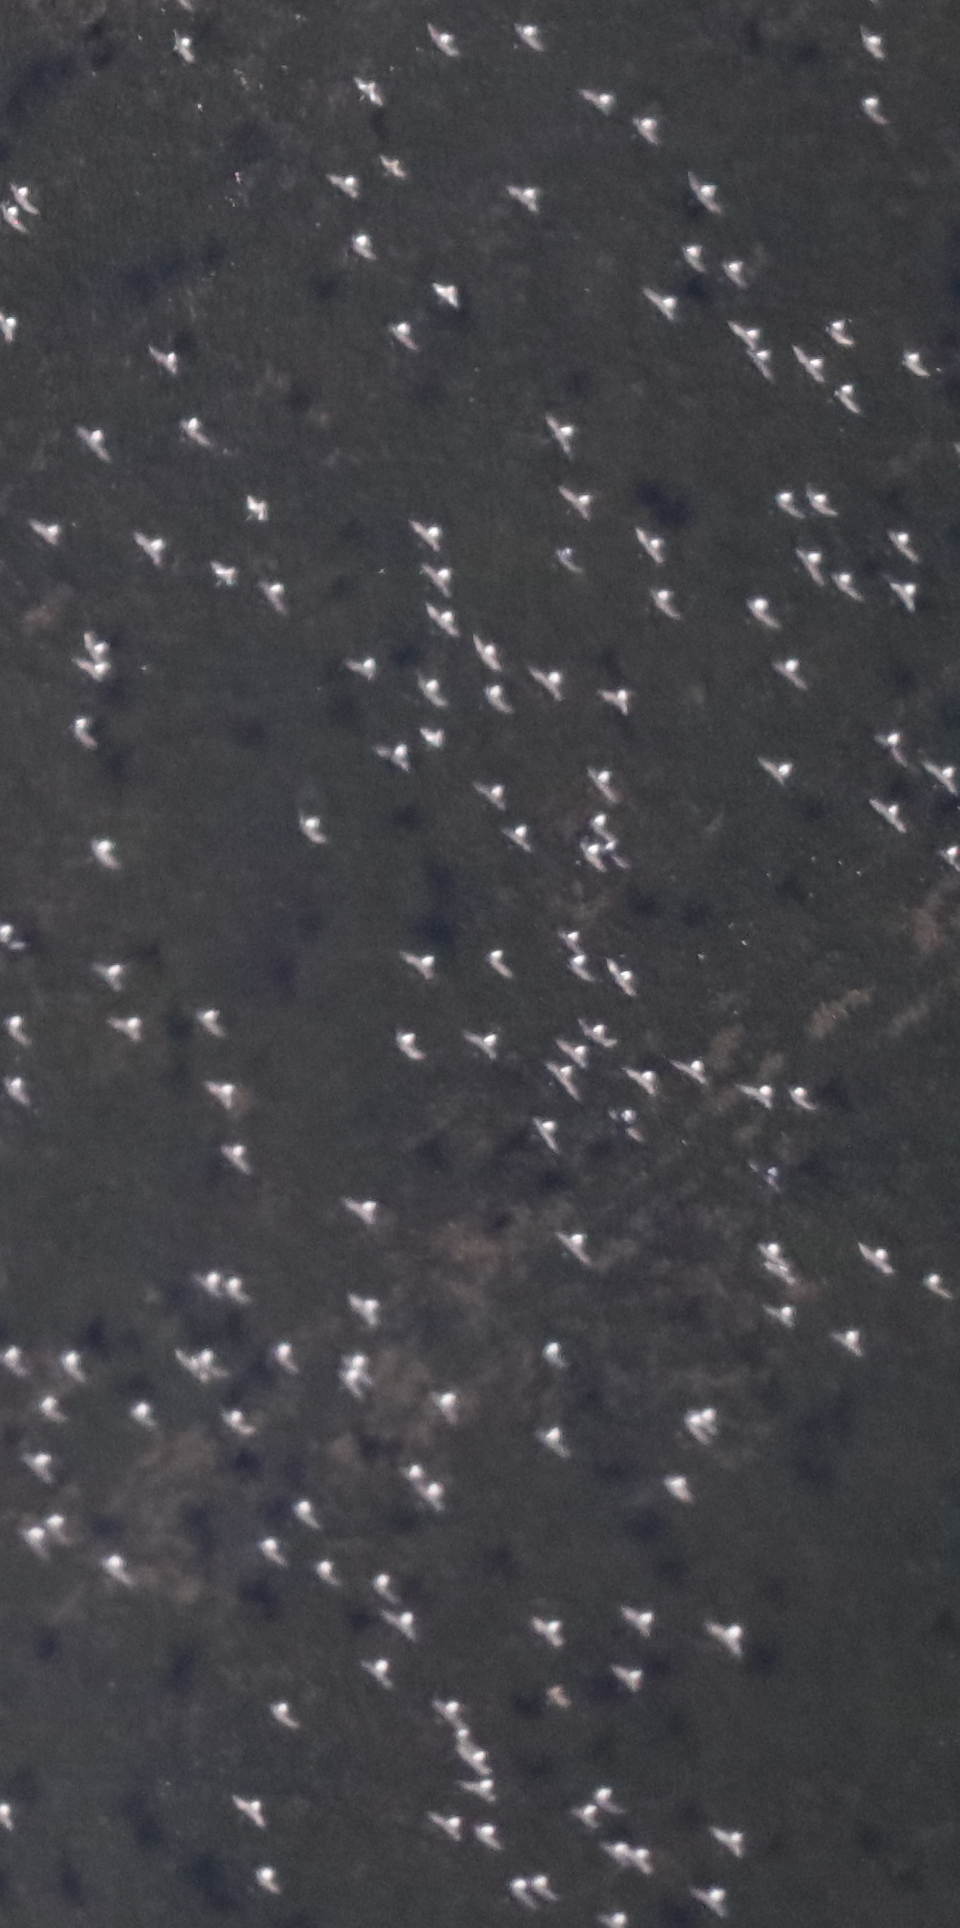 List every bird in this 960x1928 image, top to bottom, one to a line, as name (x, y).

brant (527, 36)
brant (863, 38)
brant (448, 45)
brant (185, 67)
brant (579, 90)
brant (372, 104)
brant (879, 108)
brant (643, 121)
brant (403, 169)
brant (345, 179)
brant (536, 188)
brant (34, 194)
brant (706, 197)
brant (5, 231)
brant (368, 247)
brant (692, 249)
brant (734, 273)
brant (465, 294)
brant (665, 295)
brant (13, 325)
brant (754, 327)
brant (848, 331)
brant (414, 336)
brant (910, 362)
brant (804, 363)
brant (757, 369)
brant (162, 370)
brant (853, 397)
brant (559, 428)
brant (216, 430)
brant (101, 446)
brant (256, 500)
brant (578, 500)
brant (825, 500)
brant (788, 508)
brant (52, 528)
brant (898, 530)
brant (427, 538)
brant (158, 541)
brant (652, 549)
brant (572, 557)
brant (222, 558)
brant (797, 574)
brant (436, 578)
brant (843, 584)
brant (910, 584)
brant (280, 594)
brant (665, 614)
brant (768, 619)
brant (445, 623)
brant (111, 643)
brant (496, 650)
brant (361, 667)
brant (790, 670)
brant (101, 676)
brant (558, 677)
brant (434, 690)
brant (503, 705)
brant (625, 710)
brant (897, 734)
brant (449, 739)
brant (92, 740)
brant (404, 766)
brant (947, 772)
brant (776, 774)
brant (605, 792)
brant (498, 794)
brant (888, 814)
brant (595, 819)
brant (311, 833)
brant (527, 835)
brant (948, 845)
brant (109, 851)
brant (614, 851)
brant (591, 859)
brant (16, 926)
brant (561, 946)
brant (494, 964)
brant (416, 967)
brant (123, 972)
brant (573, 975)
brant (617, 981)
brant (212, 1017)
brant (132, 1025)
brant (18, 1028)
brant (608, 1032)
brant (420, 1037)
brant (576, 1050)
brant (501, 1056)
brant (643, 1078)
brant (554, 1082)
brant (705, 1087)
brant (229, 1088)
brant (34, 1093)
brant (769, 1096)
brant (818, 1096)
brant (555, 1119)
brant (640, 1123)
brant (247, 1146)
brant (779, 1181)
brant (361, 1215)
brant (577, 1238)
brant (772, 1247)
brant (866, 1248)
brant (774, 1269)
brant (207, 1279)
brant (251, 1296)
brant (943, 1297)
brant (364, 1308)
brant (792, 1315)
brant (844, 1342)
brant (3, 1360)
brant (554, 1360)
brant (194, 1366)
brant (76, 1368)
brant (293, 1368)
brant (369, 1368)
brant (347, 1393)
brant (62, 1402)
brant (448, 1403)
brant (236, 1415)
brant (719, 1422)
brant (149, 1424)
brant (687, 1435)
brant (552, 1456)
brant (412, 1468)
brant (48, 1473)
brant (674, 1492)
brant (443, 1505)
brant (316, 1509)
brant (53, 1528)
brant (34, 1541)
brant (282, 1550)
brant (111, 1566)
brant (319, 1572)
brant (378, 1585)
brant (640, 1608)
brant (552, 1624)
brant (405, 1626)
brant (727, 1633)
brant (376, 1666)
brant (627, 1682)
brant (561, 1691)
brant (450, 1710)
brant (291, 1723)
brant (467, 1738)
brant (479, 1756)
brant (478, 1791)
brant (618, 1791)
brant (256, 1799)
brant (2, 1812)
brant (449, 1818)
brant (579, 1820)
brant (497, 1838)
brant (715, 1840)
brant (649, 1853)
brant (613, 1858)
brant (528, 1880)
brant (555, 1880)
brant (271, 1883)
brant (715, 1889)
brant (619, 1916)